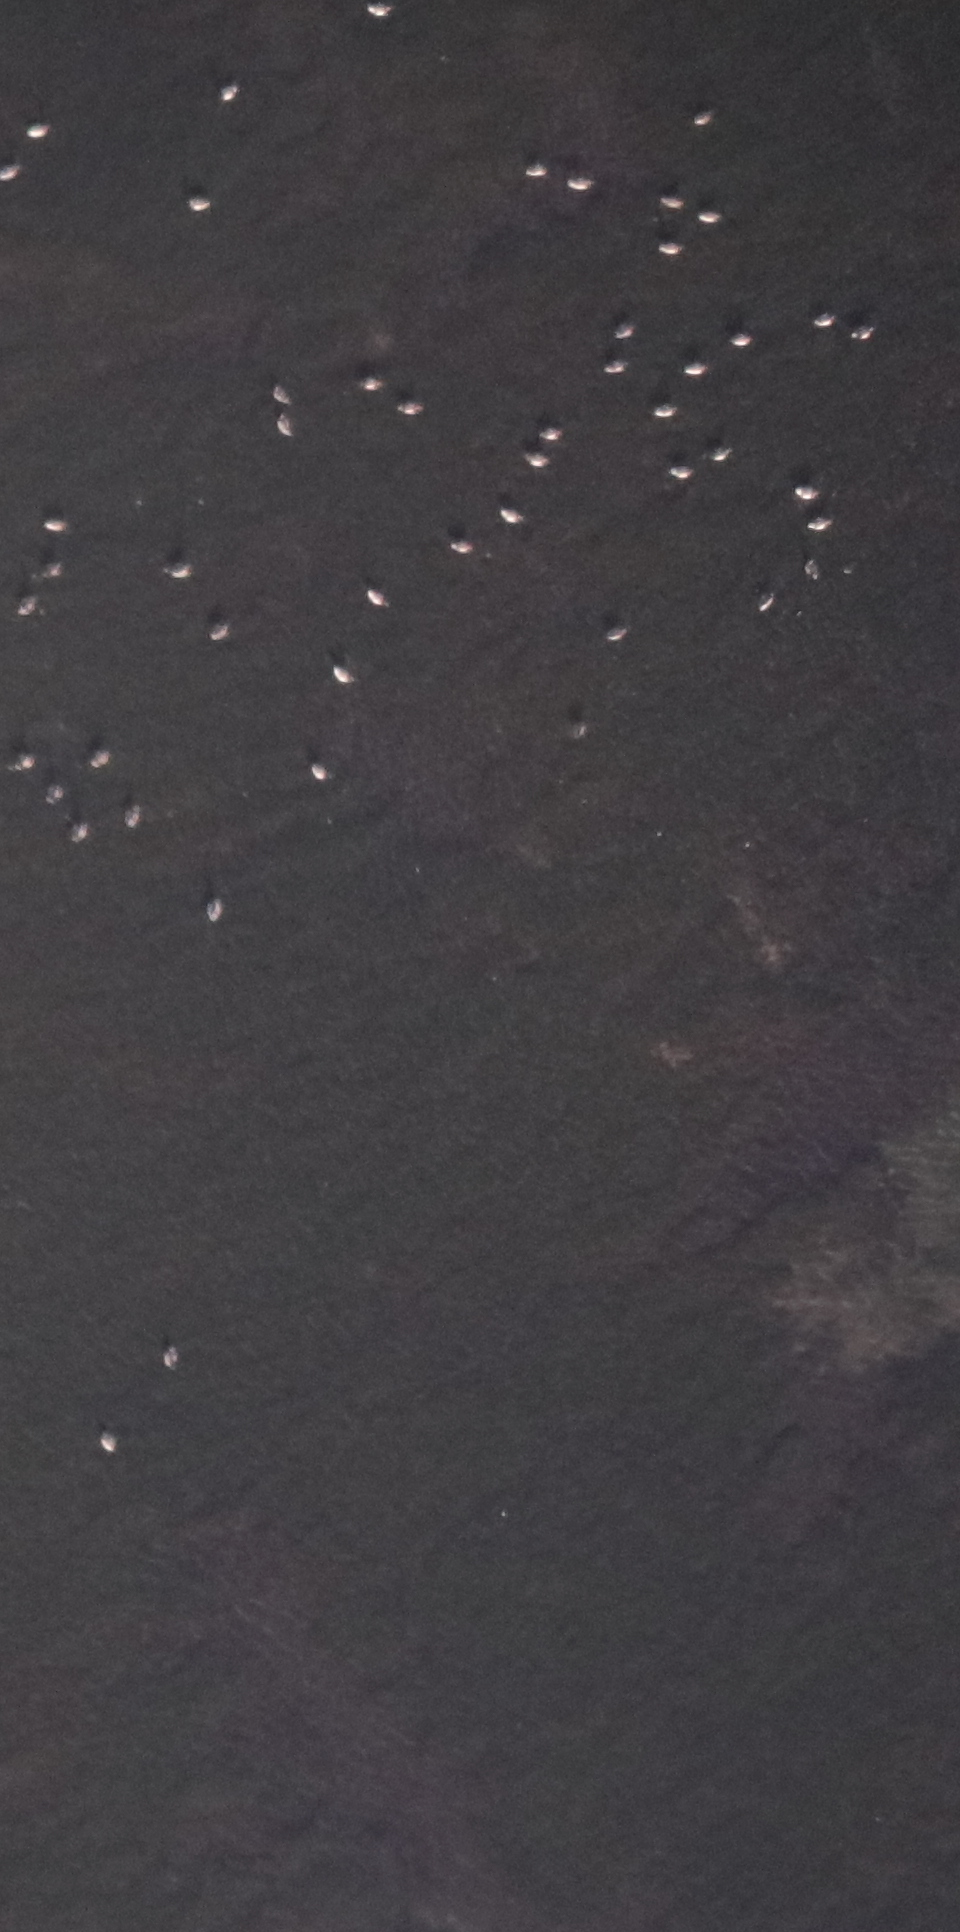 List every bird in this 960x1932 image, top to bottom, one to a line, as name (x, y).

brant (378, 15)
brant (227, 88)
brant (700, 118)
brant (39, 129)
brant (536, 172)
brant (11, 177)
brant (577, 184)
brant (680, 199)
brant (202, 202)
brant (717, 222)
brant (670, 250)
brant (821, 318)
brant (622, 325)
brant (861, 327)
brant (741, 339)
brant (689, 369)
brant (612, 374)
brant (375, 387)
brant (285, 388)
brant (414, 405)
brant (660, 405)
brant (275, 432)
brant (559, 436)
brant (715, 445)
brant (533, 463)
brant (675, 468)
brant (802, 495)
brant (518, 513)
brant (821, 524)
brant (59, 525)
brant (468, 550)
brant (807, 561)
brant (59, 573)
brant (178, 573)
brant (377, 602)
brant (761, 603)
brant (31, 604)
brant (226, 626)
brant (625, 632)
brant (349, 676)
brant (582, 714)
brant (98, 758)
brant (19, 759)
brant (322, 776)
brant (57, 786)
brant (138, 816)
brant (81, 834)
brant (217, 916)
brant (170, 1365)
brant (112, 1450)